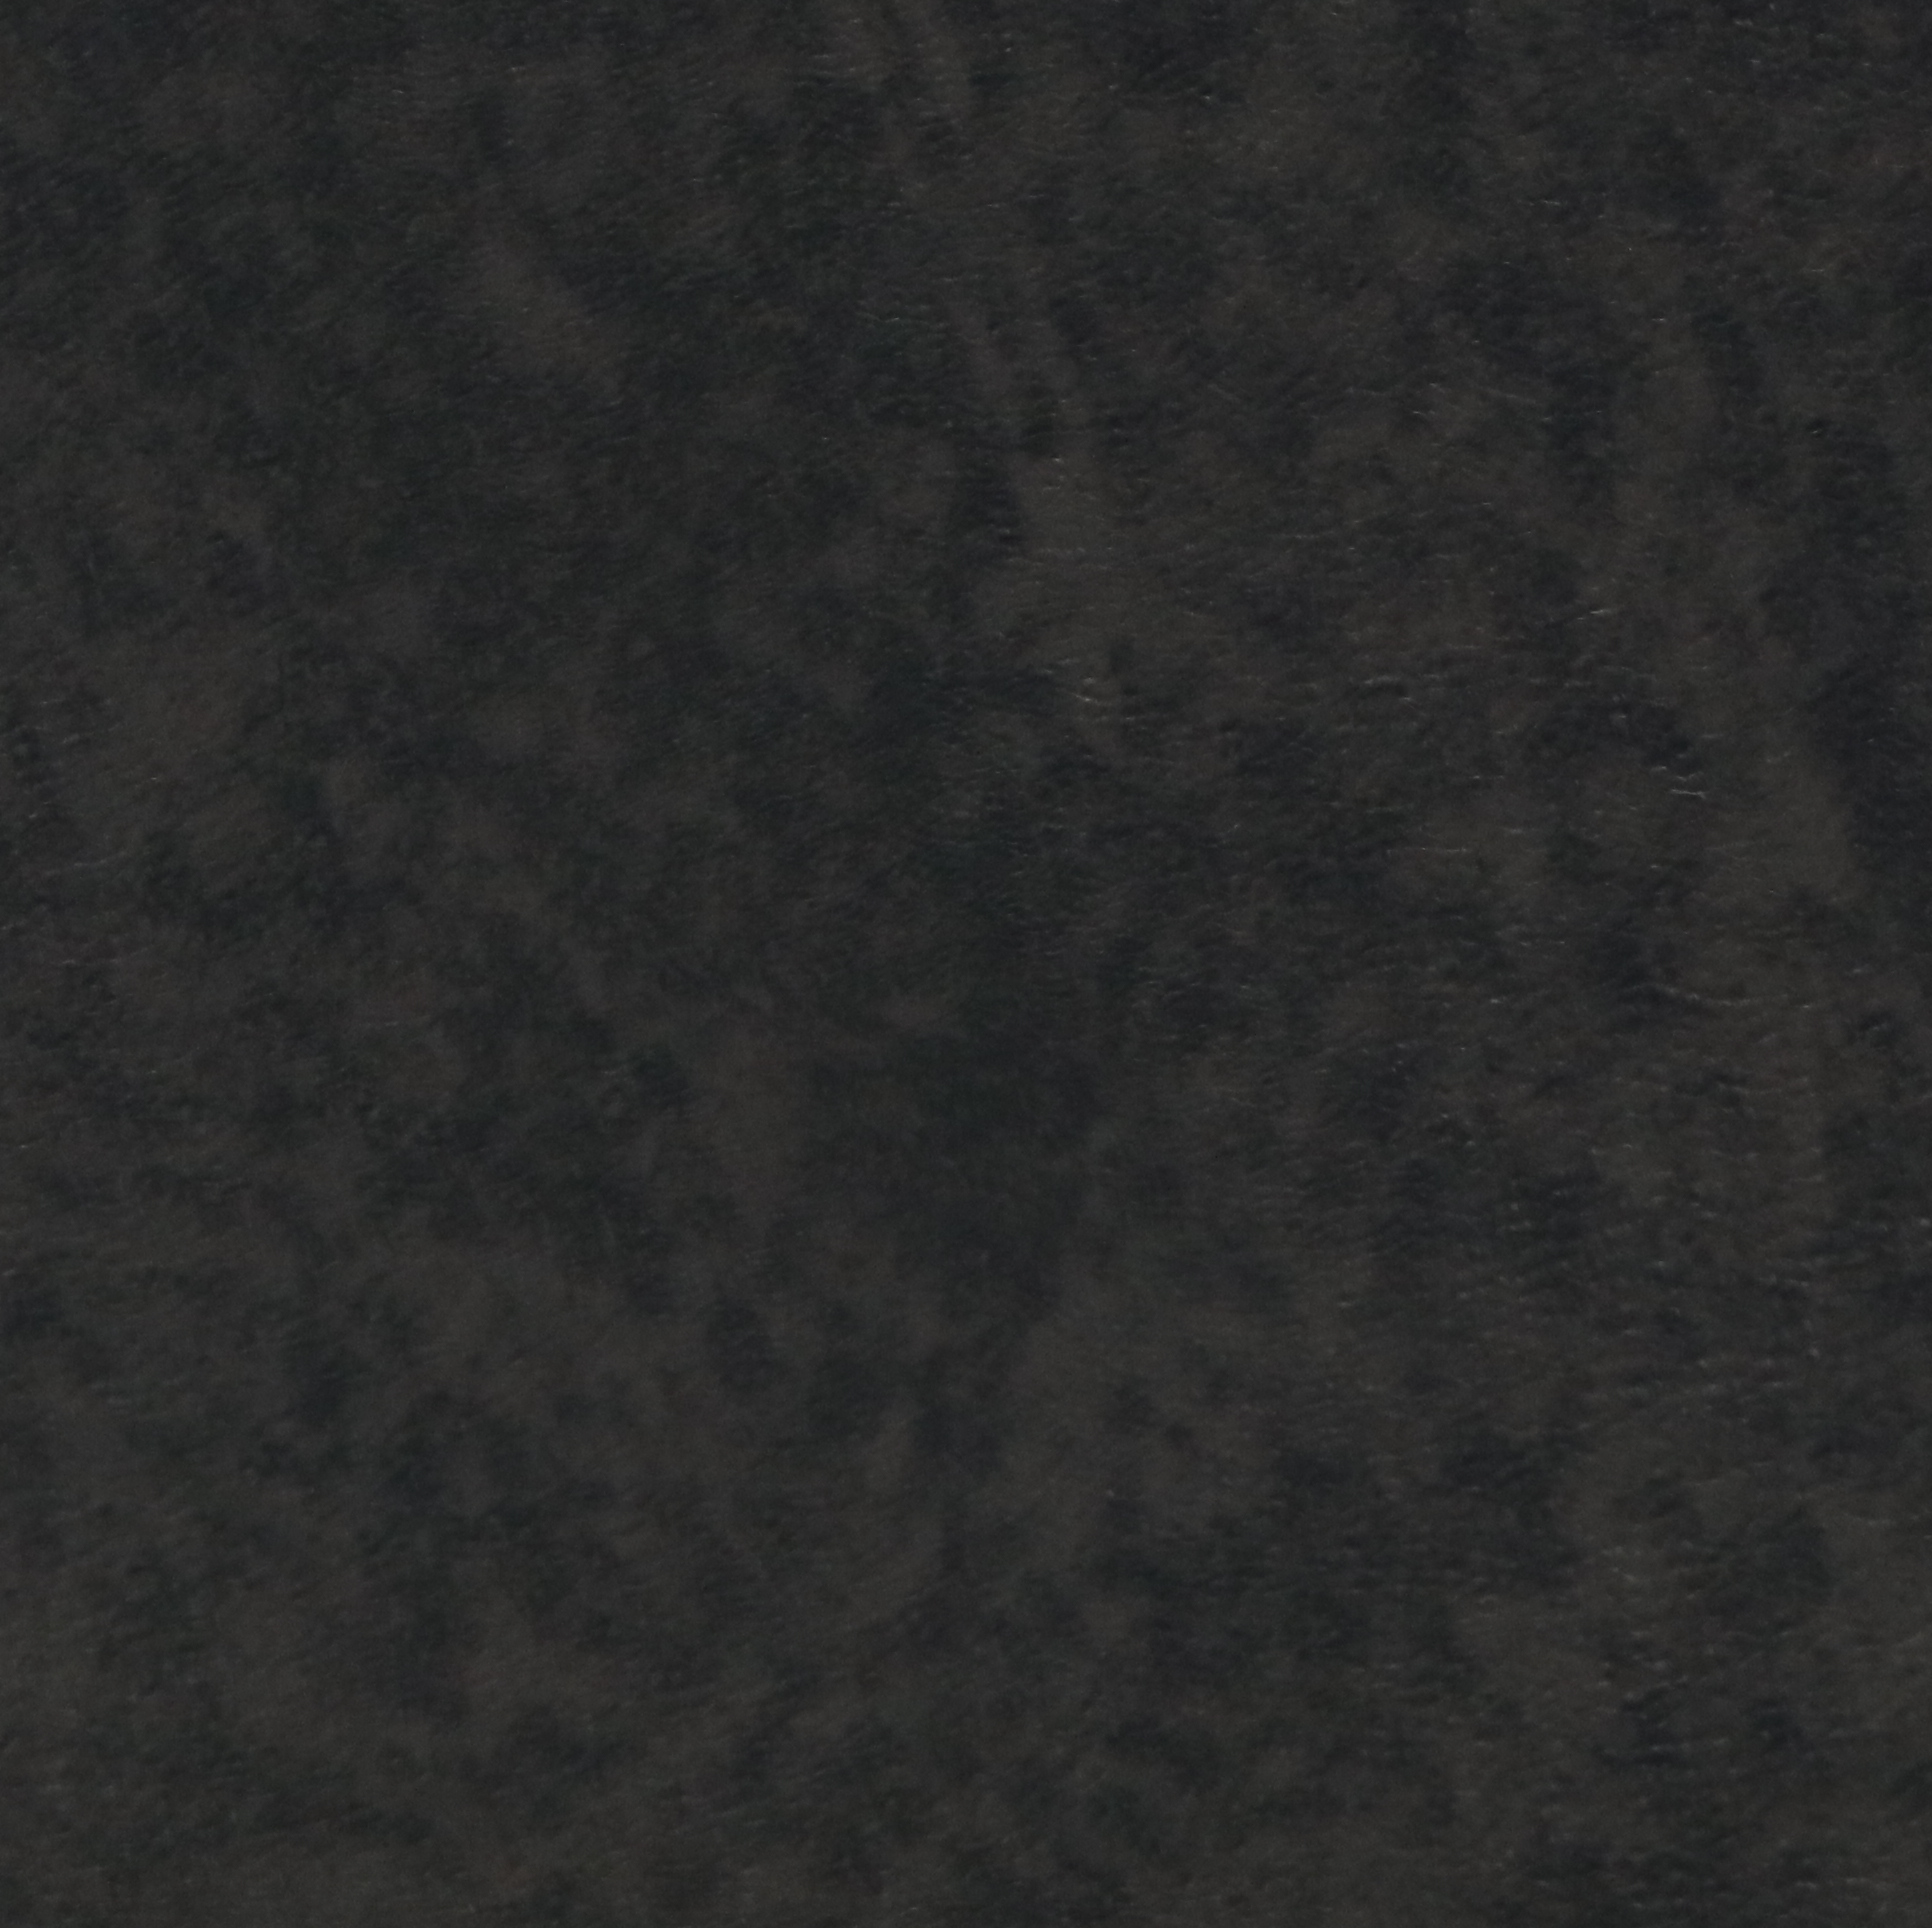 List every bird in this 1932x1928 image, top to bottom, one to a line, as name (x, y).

None